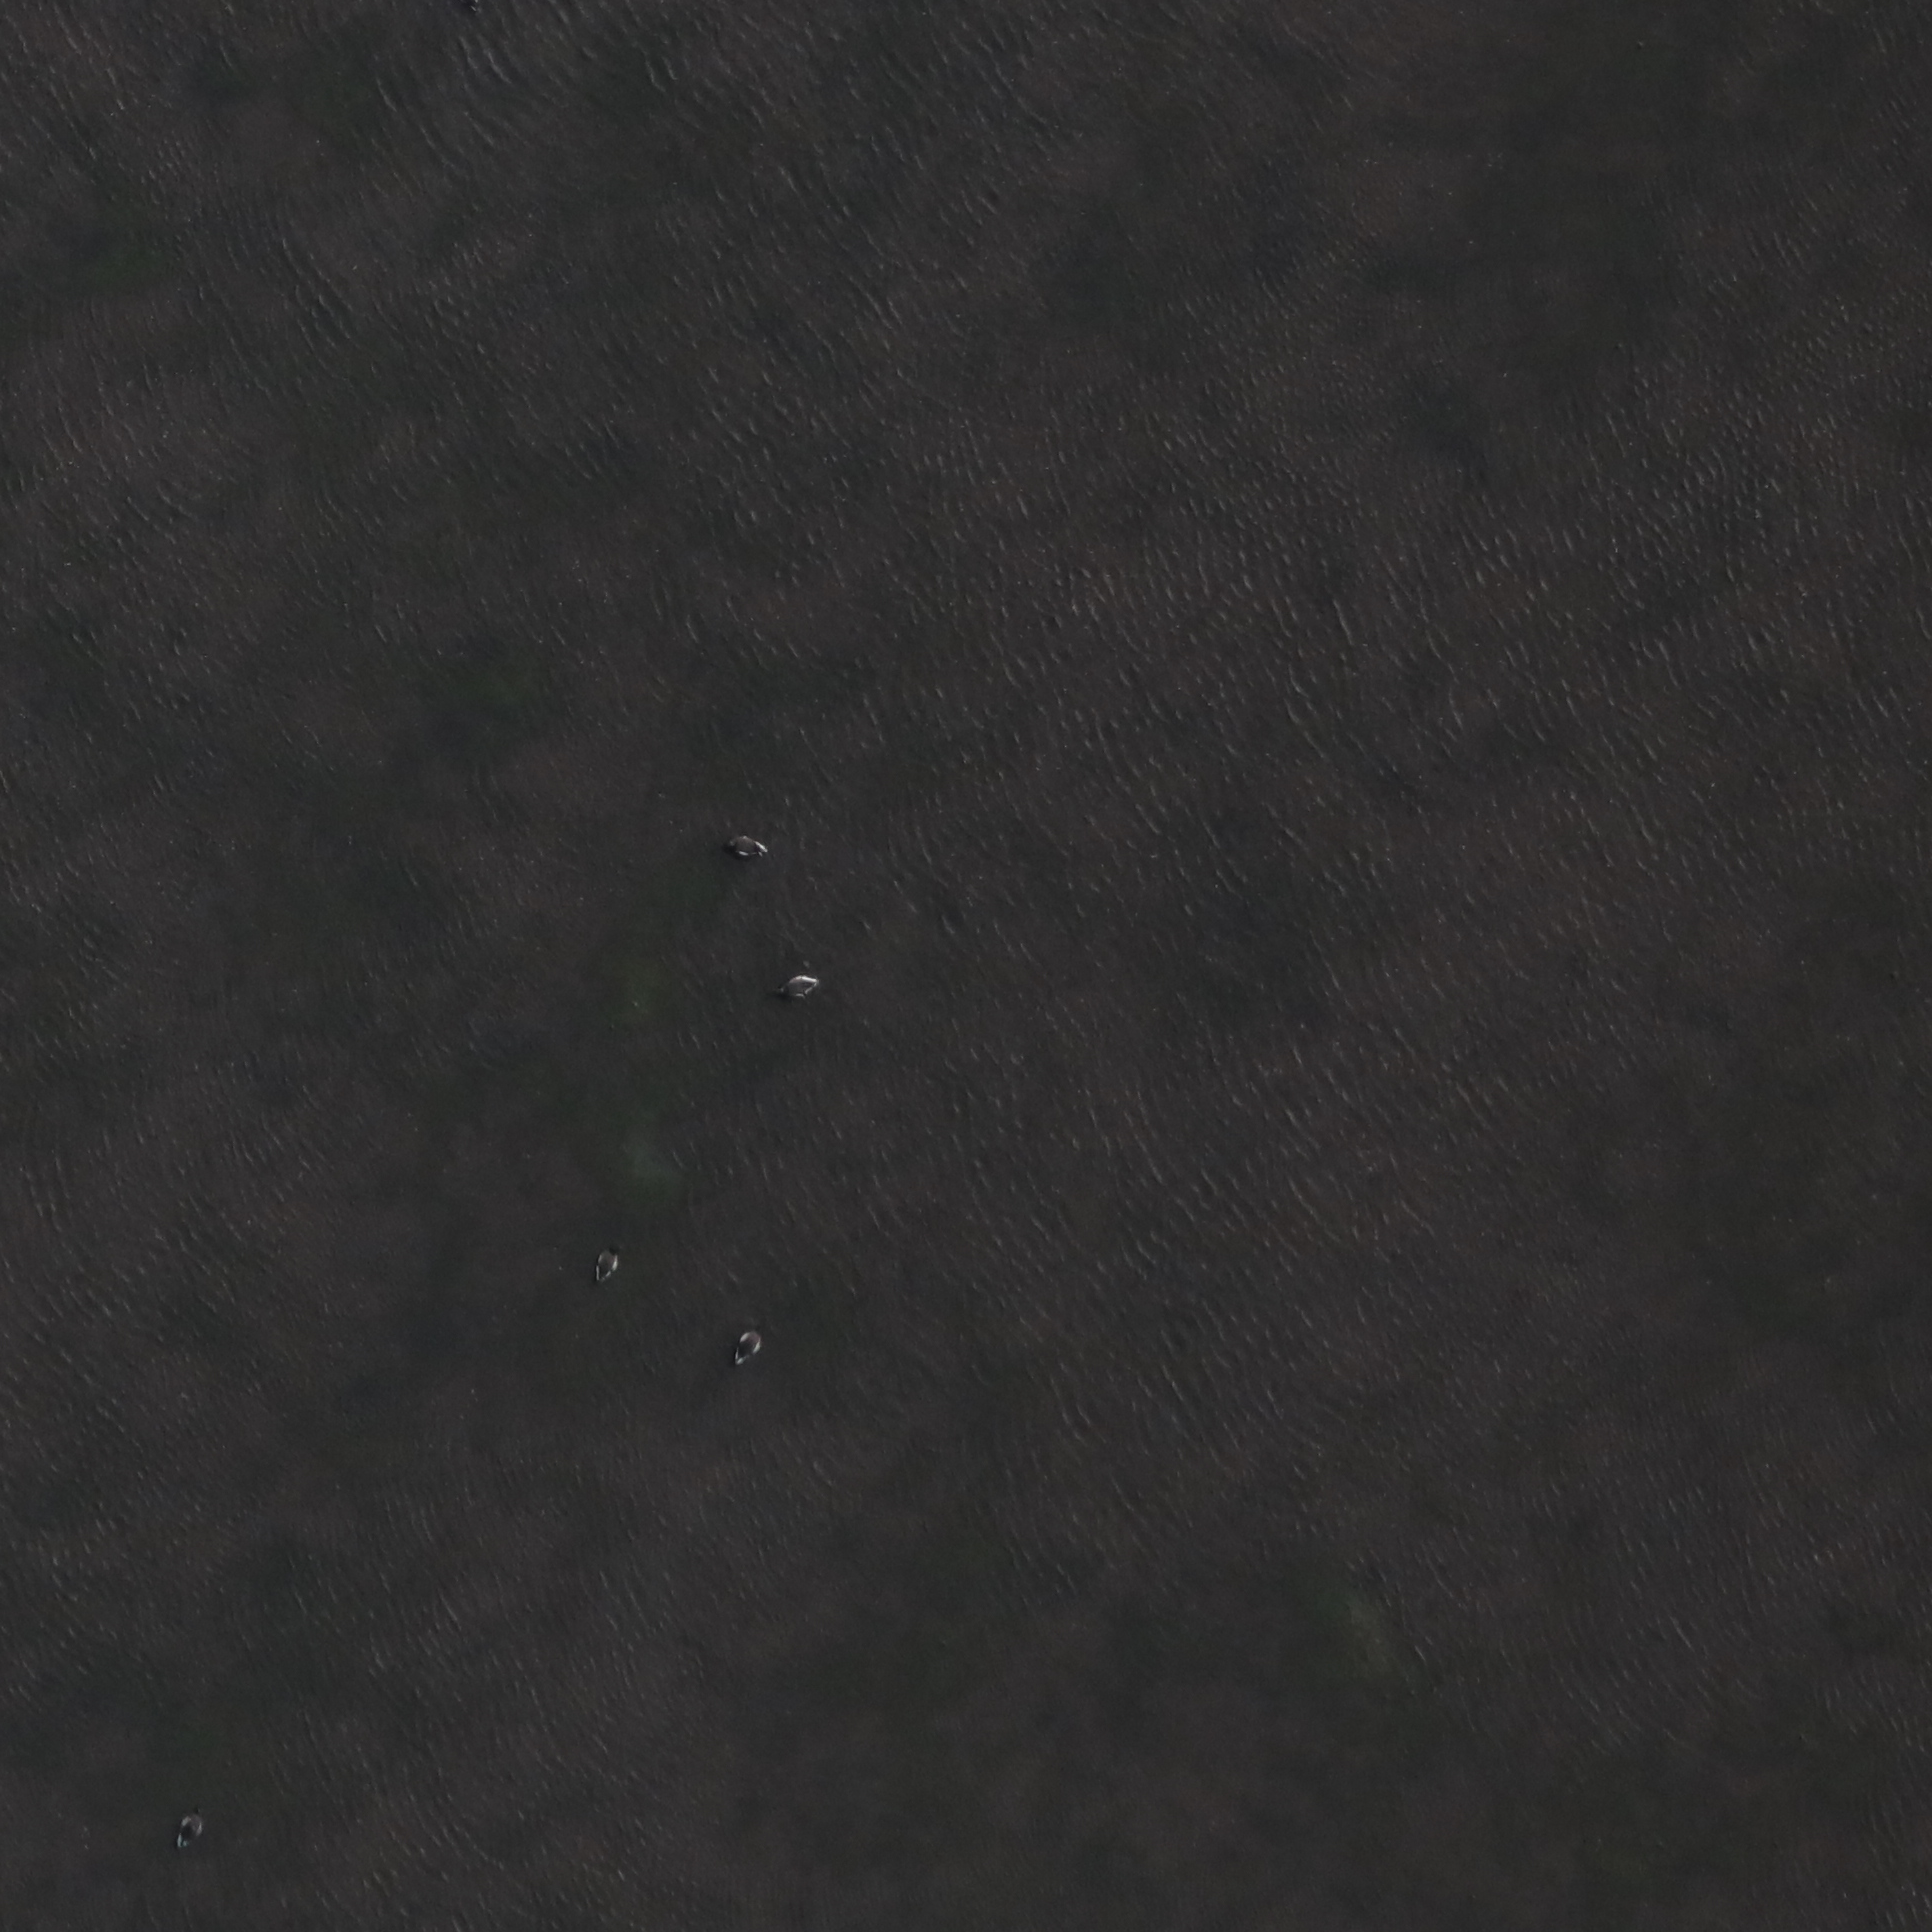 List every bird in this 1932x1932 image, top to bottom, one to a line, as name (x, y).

brant (748, 847)
brant (798, 986)
brant (607, 1263)
brant (748, 1345)
brant (190, 1833)